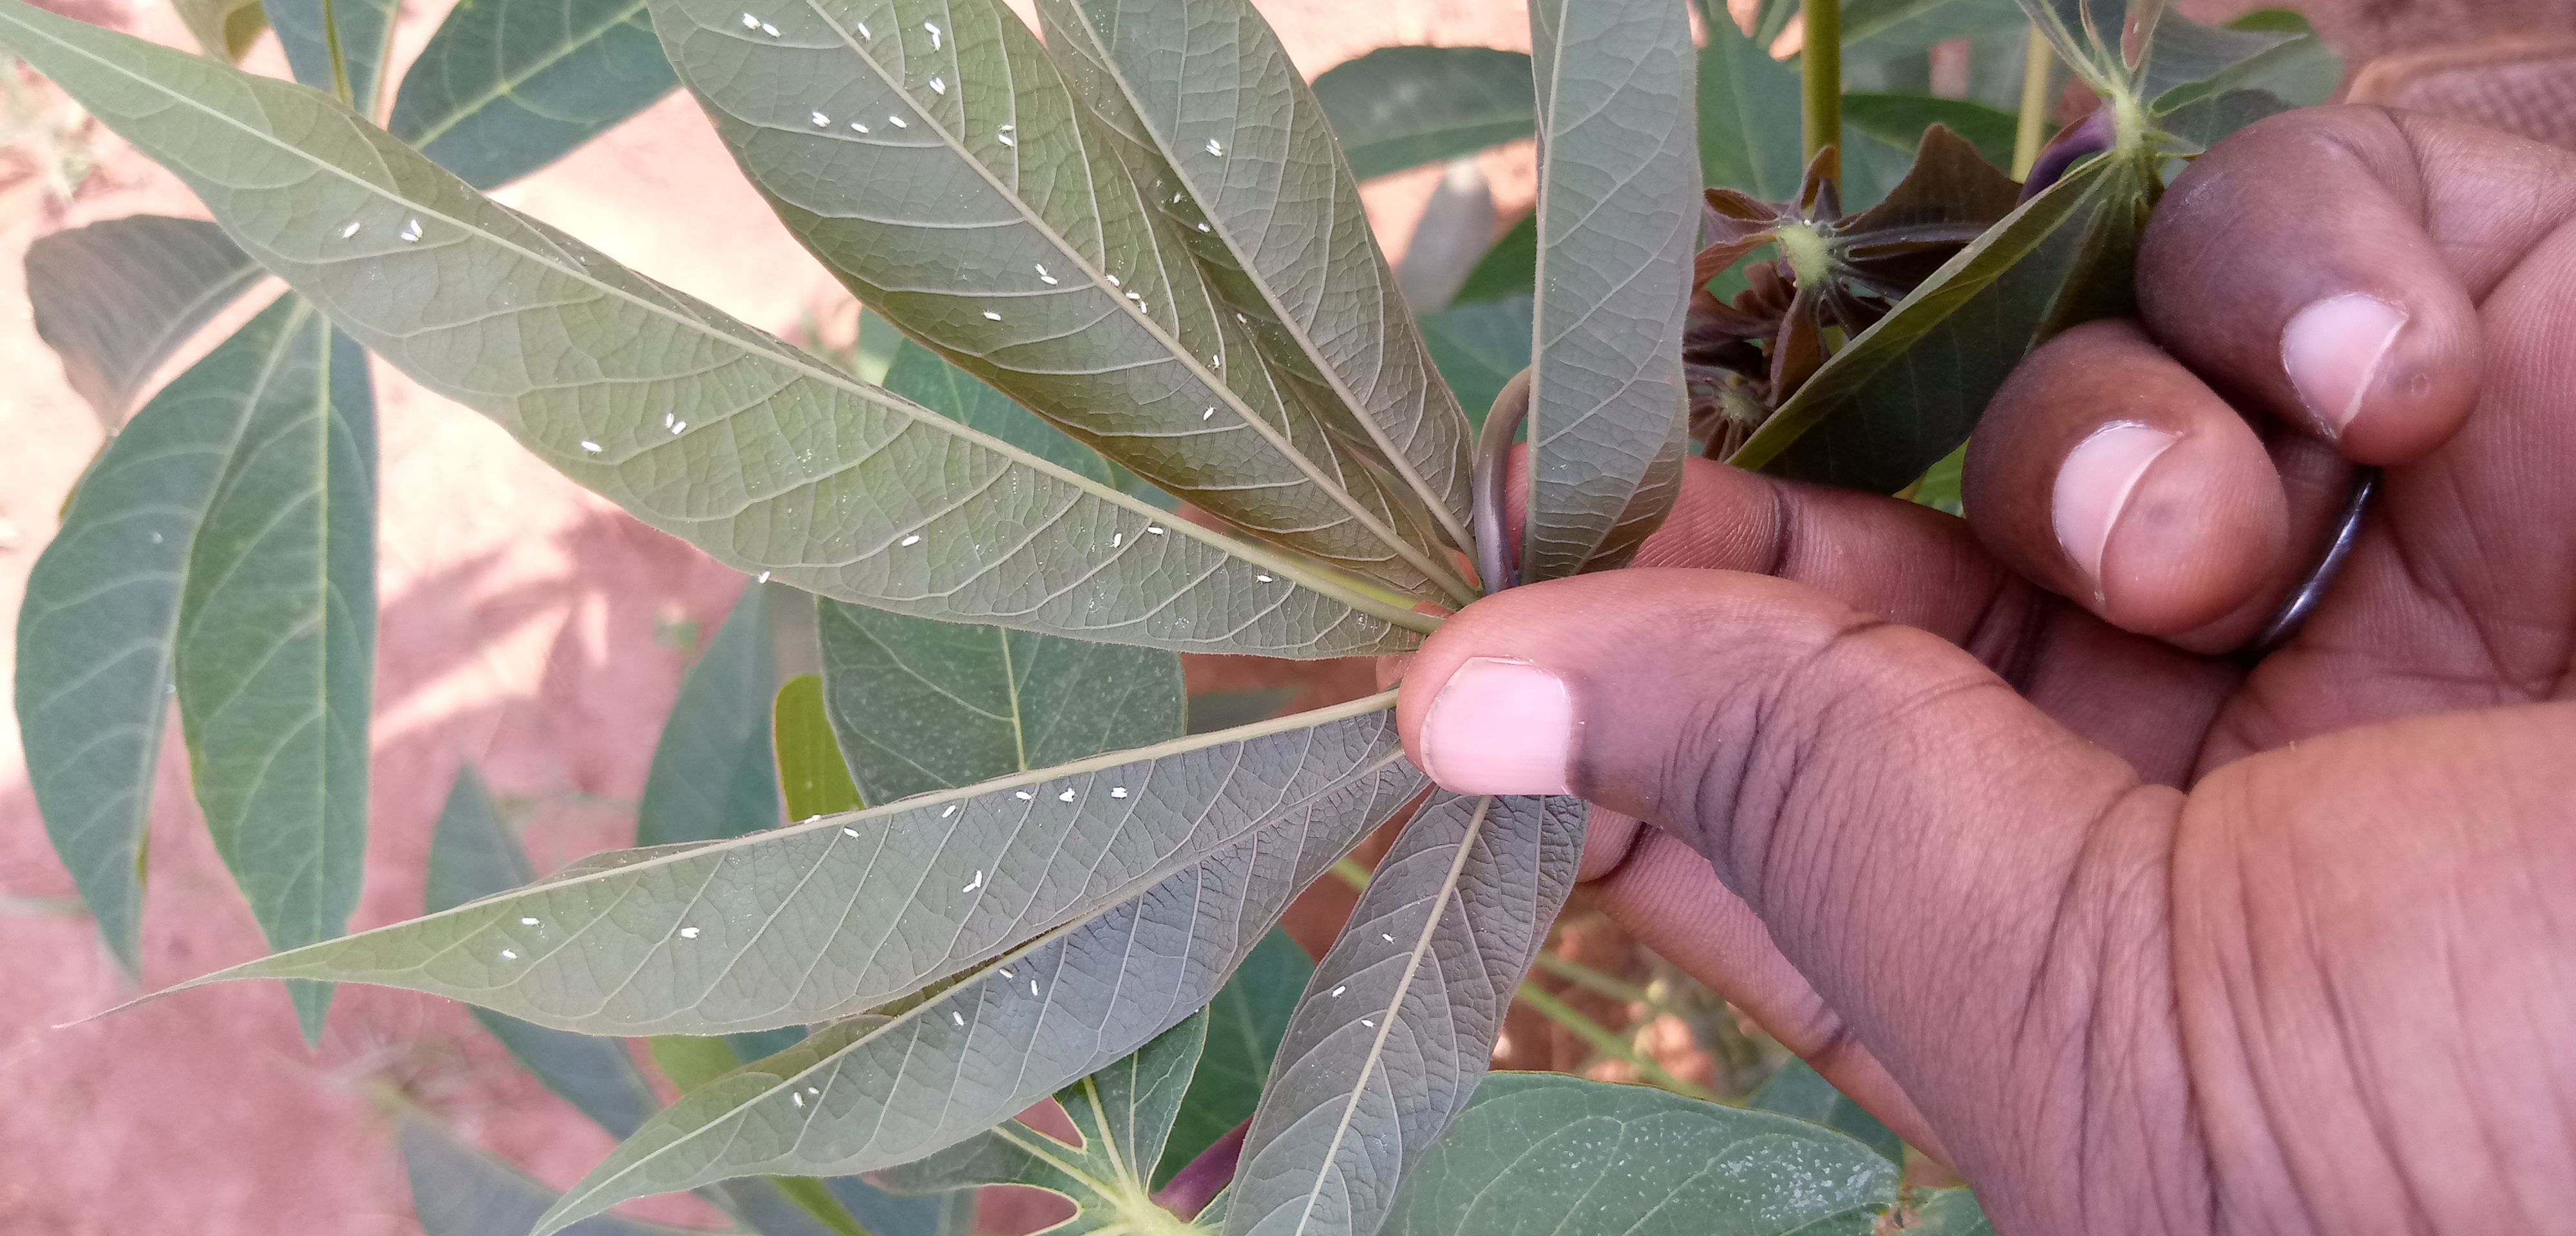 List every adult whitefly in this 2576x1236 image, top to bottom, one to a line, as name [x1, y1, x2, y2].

whitefly [742, 11, 762, 30]
whitefly [740, 15, 757, 32]
whitefly [920, 18, 943, 35]
whitefly [854, 19, 875, 45]
whitefly [761, 21, 783, 41]
whitefly [929, 31, 945, 53]
whitefly [934, 76, 948, 91]
whitefly [926, 78, 945, 98]
whitefly [808, 109, 836, 126]
whitefly [885, 113, 913, 136]
whitefly [809, 115, 829, 130]
whitefly [848, 119, 870, 136]
whitefly [998, 121, 1016, 135]
whitefly [996, 133, 1016, 151]
whitefly [1208, 136, 1225, 151]
whitefly [1203, 143, 1226, 160]
whitefly [1171, 190, 1188, 209]
whitefly [407, 216, 428, 241]
whitefly [337, 218, 362, 243]
whitefly [1192, 220, 1218, 237]
whitefly [399, 230, 420, 245]
whitefly [1033, 259, 1051, 275]
whitefly [1103, 272, 1126, 290]
whitefly [1038, 274, 1063, 288]
whitefly [1122, 290, 1142, 301]
whitefly [1138, 298, 1150, 315]
whitefly [979, 304, 1013, 329]
whitefly [1234, 310, 1251, 327]
whitefly [1209, 350, 1224, 372]
whitefly [1199, 402, 1218, 424]
whitefly [663, 408, 676, 431]
whitefly [671, 414, 690, 440]
whitefly [574, 435, 605, 460]
whitefly [1142, 521, 1167, 539]
whitefly [1109, 527, 1124, 553]
whitefly [896, 531, 926, 550]
whitefly [755, 569, 775, 586]
whitefly [1253, 570, 1278, 588]
whitefly [1056, 784, 1082, 805]
whitefly [1109, 785, 1128, 793]
whitefly [1012, 787, 1034, 805]
whitefly [1108, 791, 1130, 800]
whitefly [939, 801, 961, 821]
whitefly [811, 810, 824, 824]
whitefly [839, 823, 863, 841]
whitefly [973, 866, 984, 892]
whitefly [960, 879, 976, 896]
whitefly [515, 911, 546, 929]
whitefly [674, 921, 706, 946]
whitefly [670, 922, 710, 947]
whitefly [1376, 930, 1399, 947]
whitefly [499, 947, 520, 968]
whitefly [996, 966, 1016, 981]
whitefly [1028, 977, 1044, 1000]
whitefly [1331, 982, 1350, 1002]
whitefly [950, 1008, 969, 1029]
whitefly [1358, 1016, 1378, 1032]
whitefly [805, 1084, 824, 1098]
whitefly [790, 1088, 806, 1110]